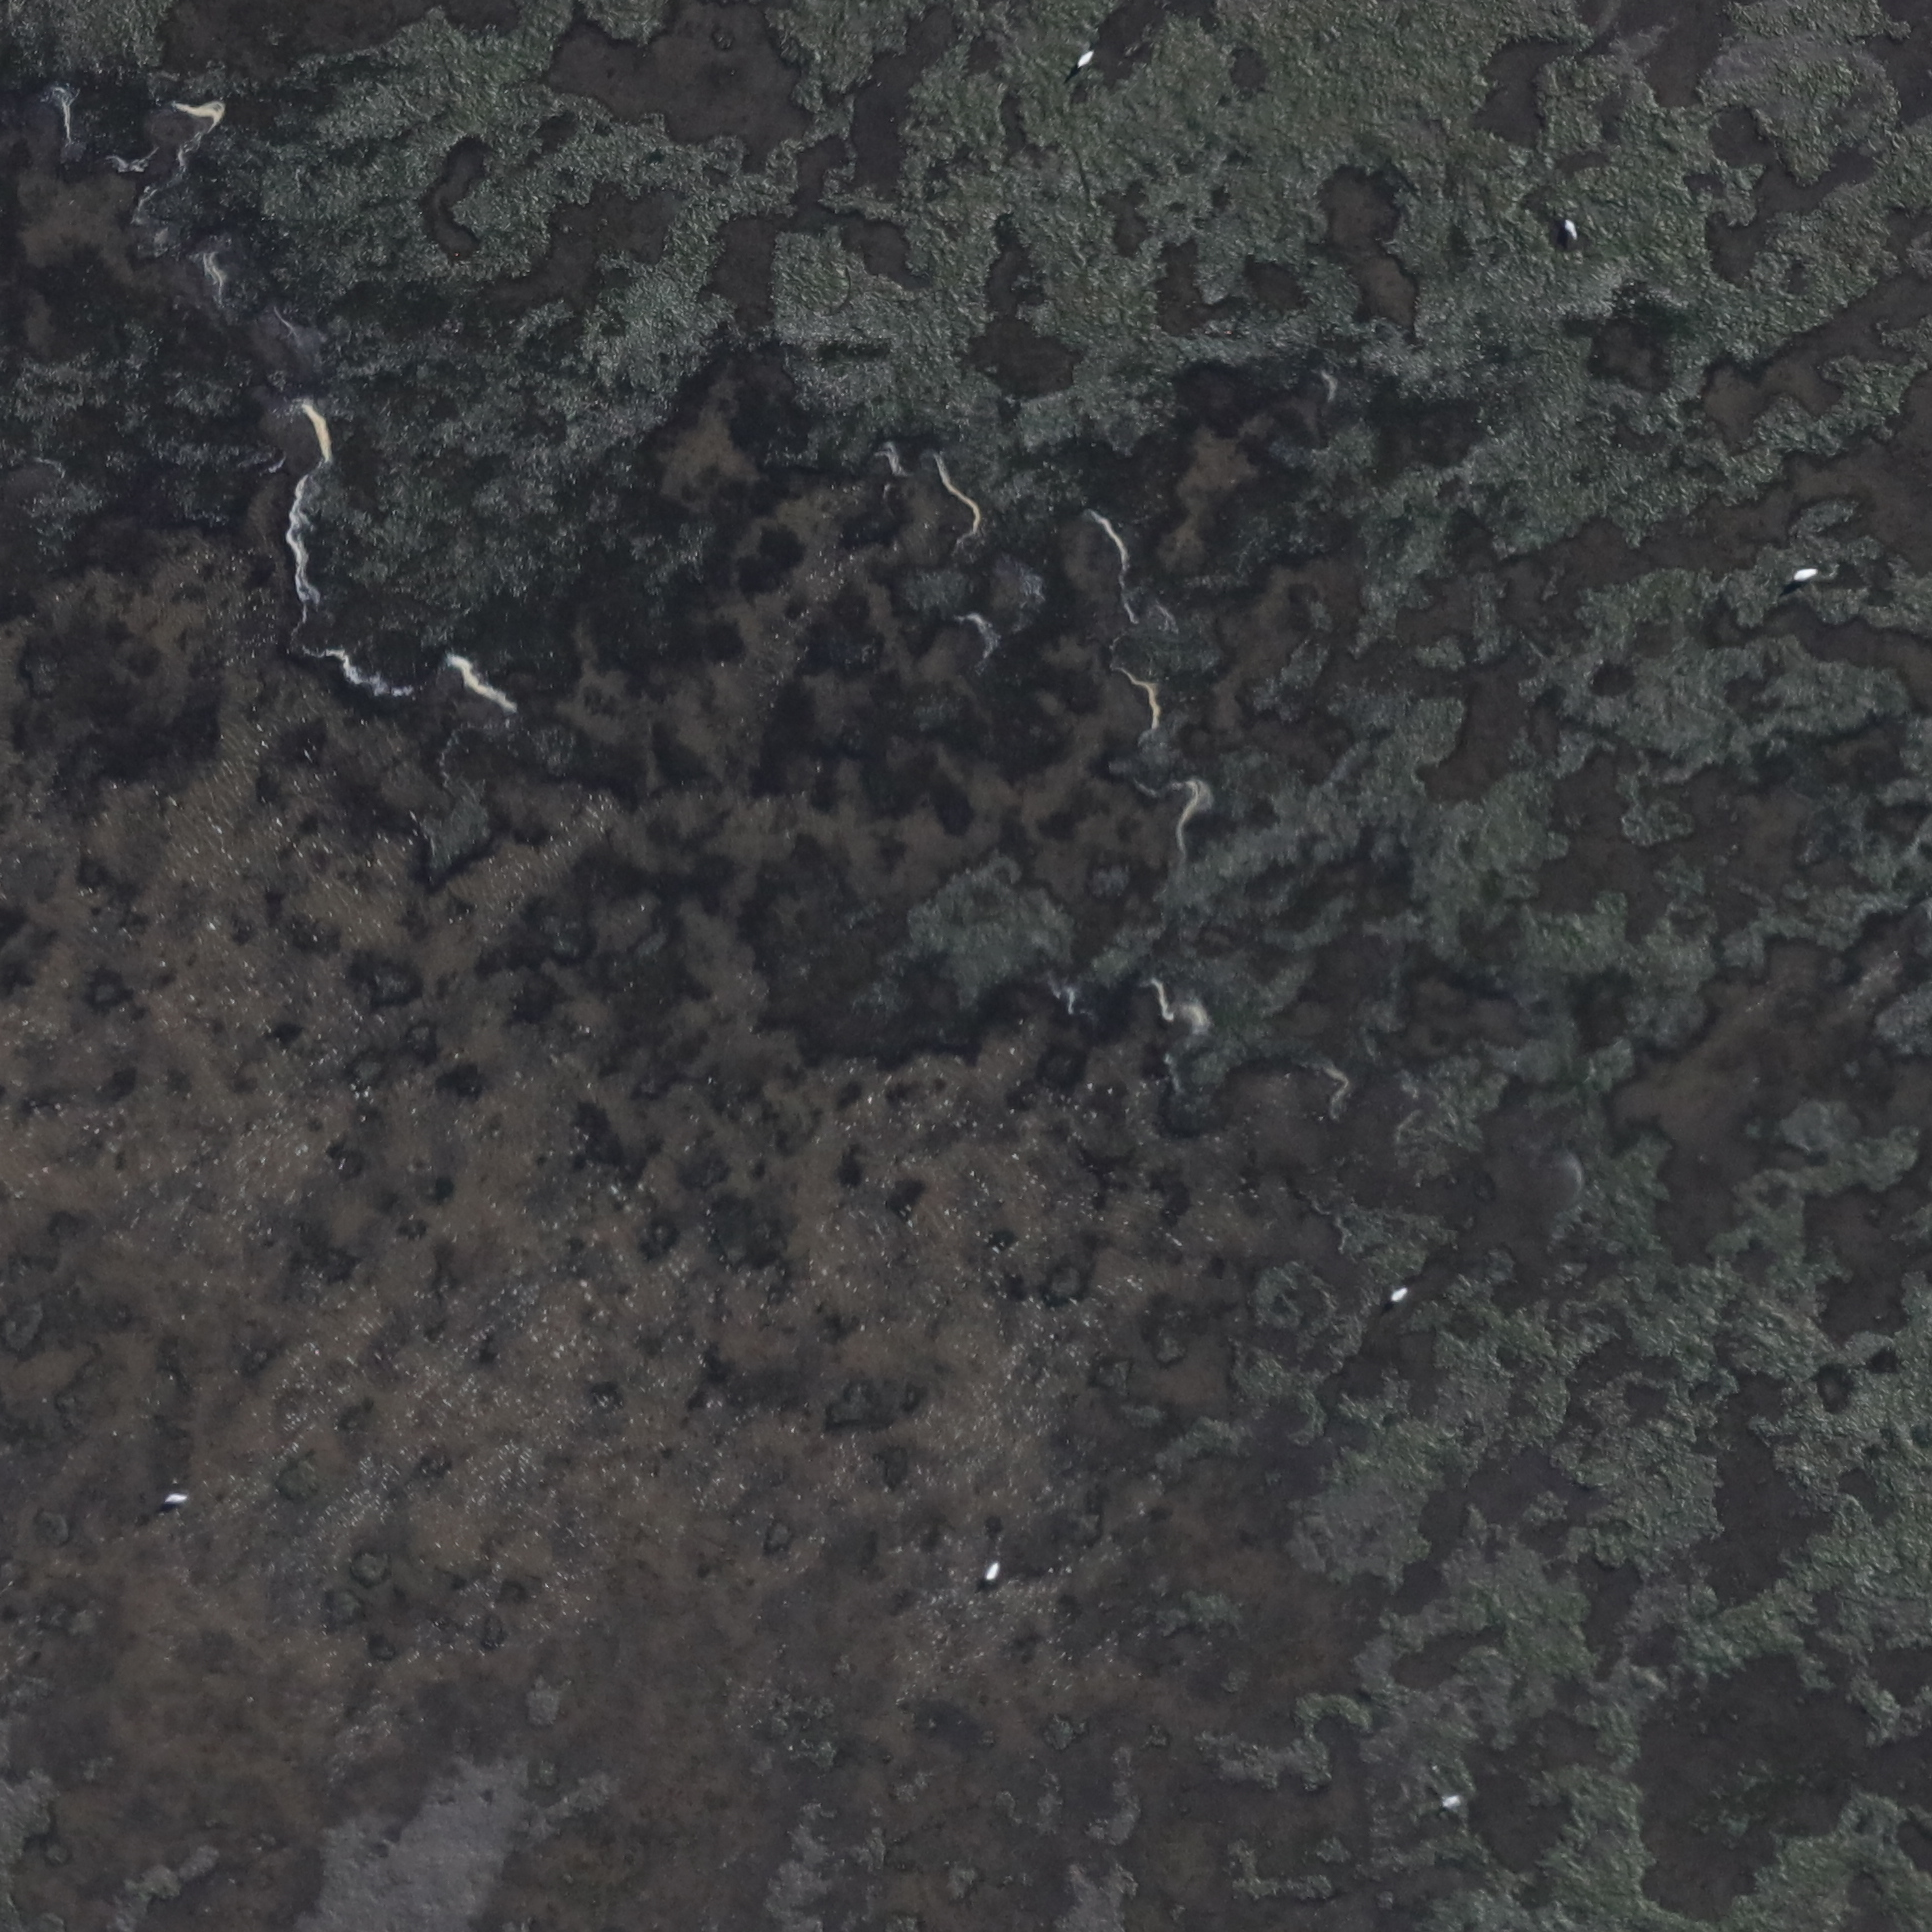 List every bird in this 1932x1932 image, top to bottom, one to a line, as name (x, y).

gull (1084, 58)
gull (1571, 229)
gull (1806, 575)
gull (1398, 1294)
gull (176, 1498)
gull (992, 1574)
gull (1451, 1800)